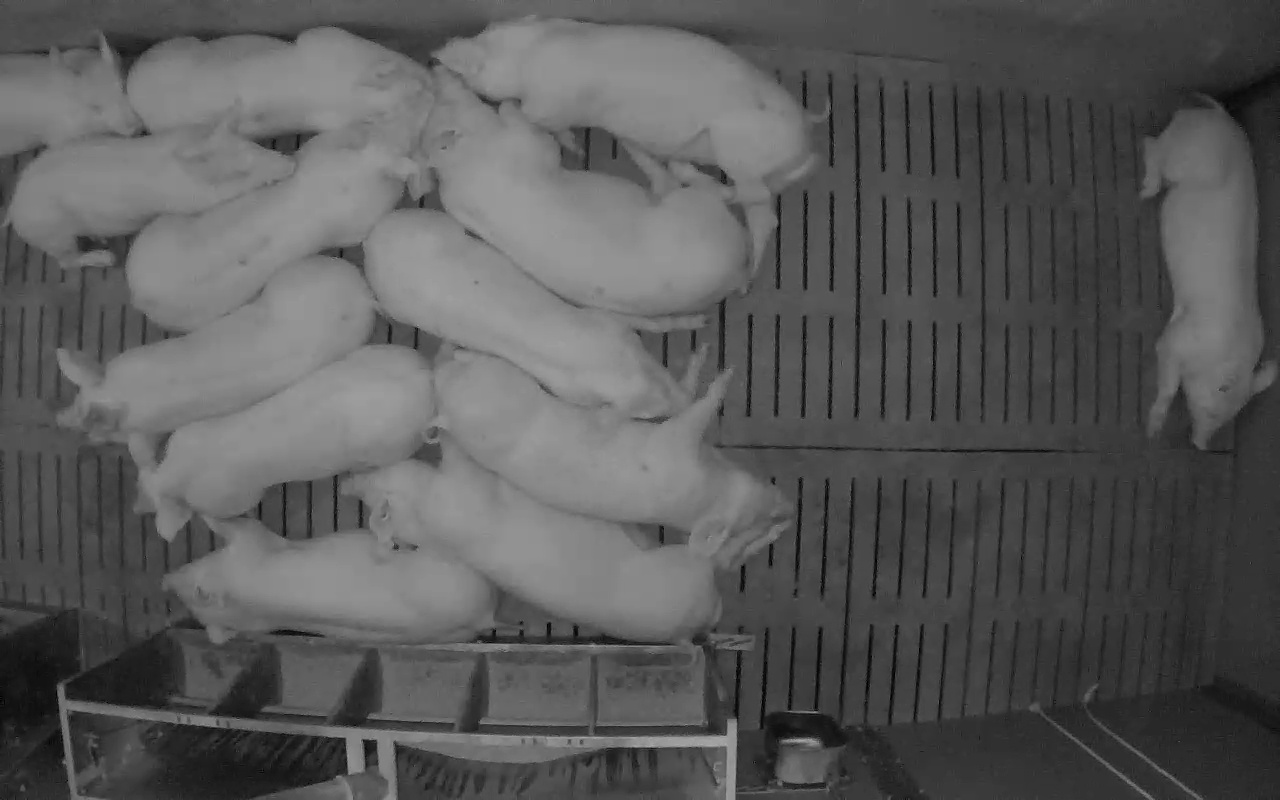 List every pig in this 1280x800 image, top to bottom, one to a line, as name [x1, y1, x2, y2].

pig [431, 15, 833, 283]
pig [125, 27, 436, 141]
pig [0, 33, 145, 155]
pig [405, 63, 750, 316]
pig [1142, 89, 1277, 455]
pig [123, 93, 436, 335]
pig [3, 96, 298, 270]
pig [361, 207, 710, 452]
pig [55, 256, 396, 446]
pig [422, 339, 796, 556]
pig [129, 345, 438, 542]
pig [339, 431, 794, 670]
pig [160, 515, 525, 647]